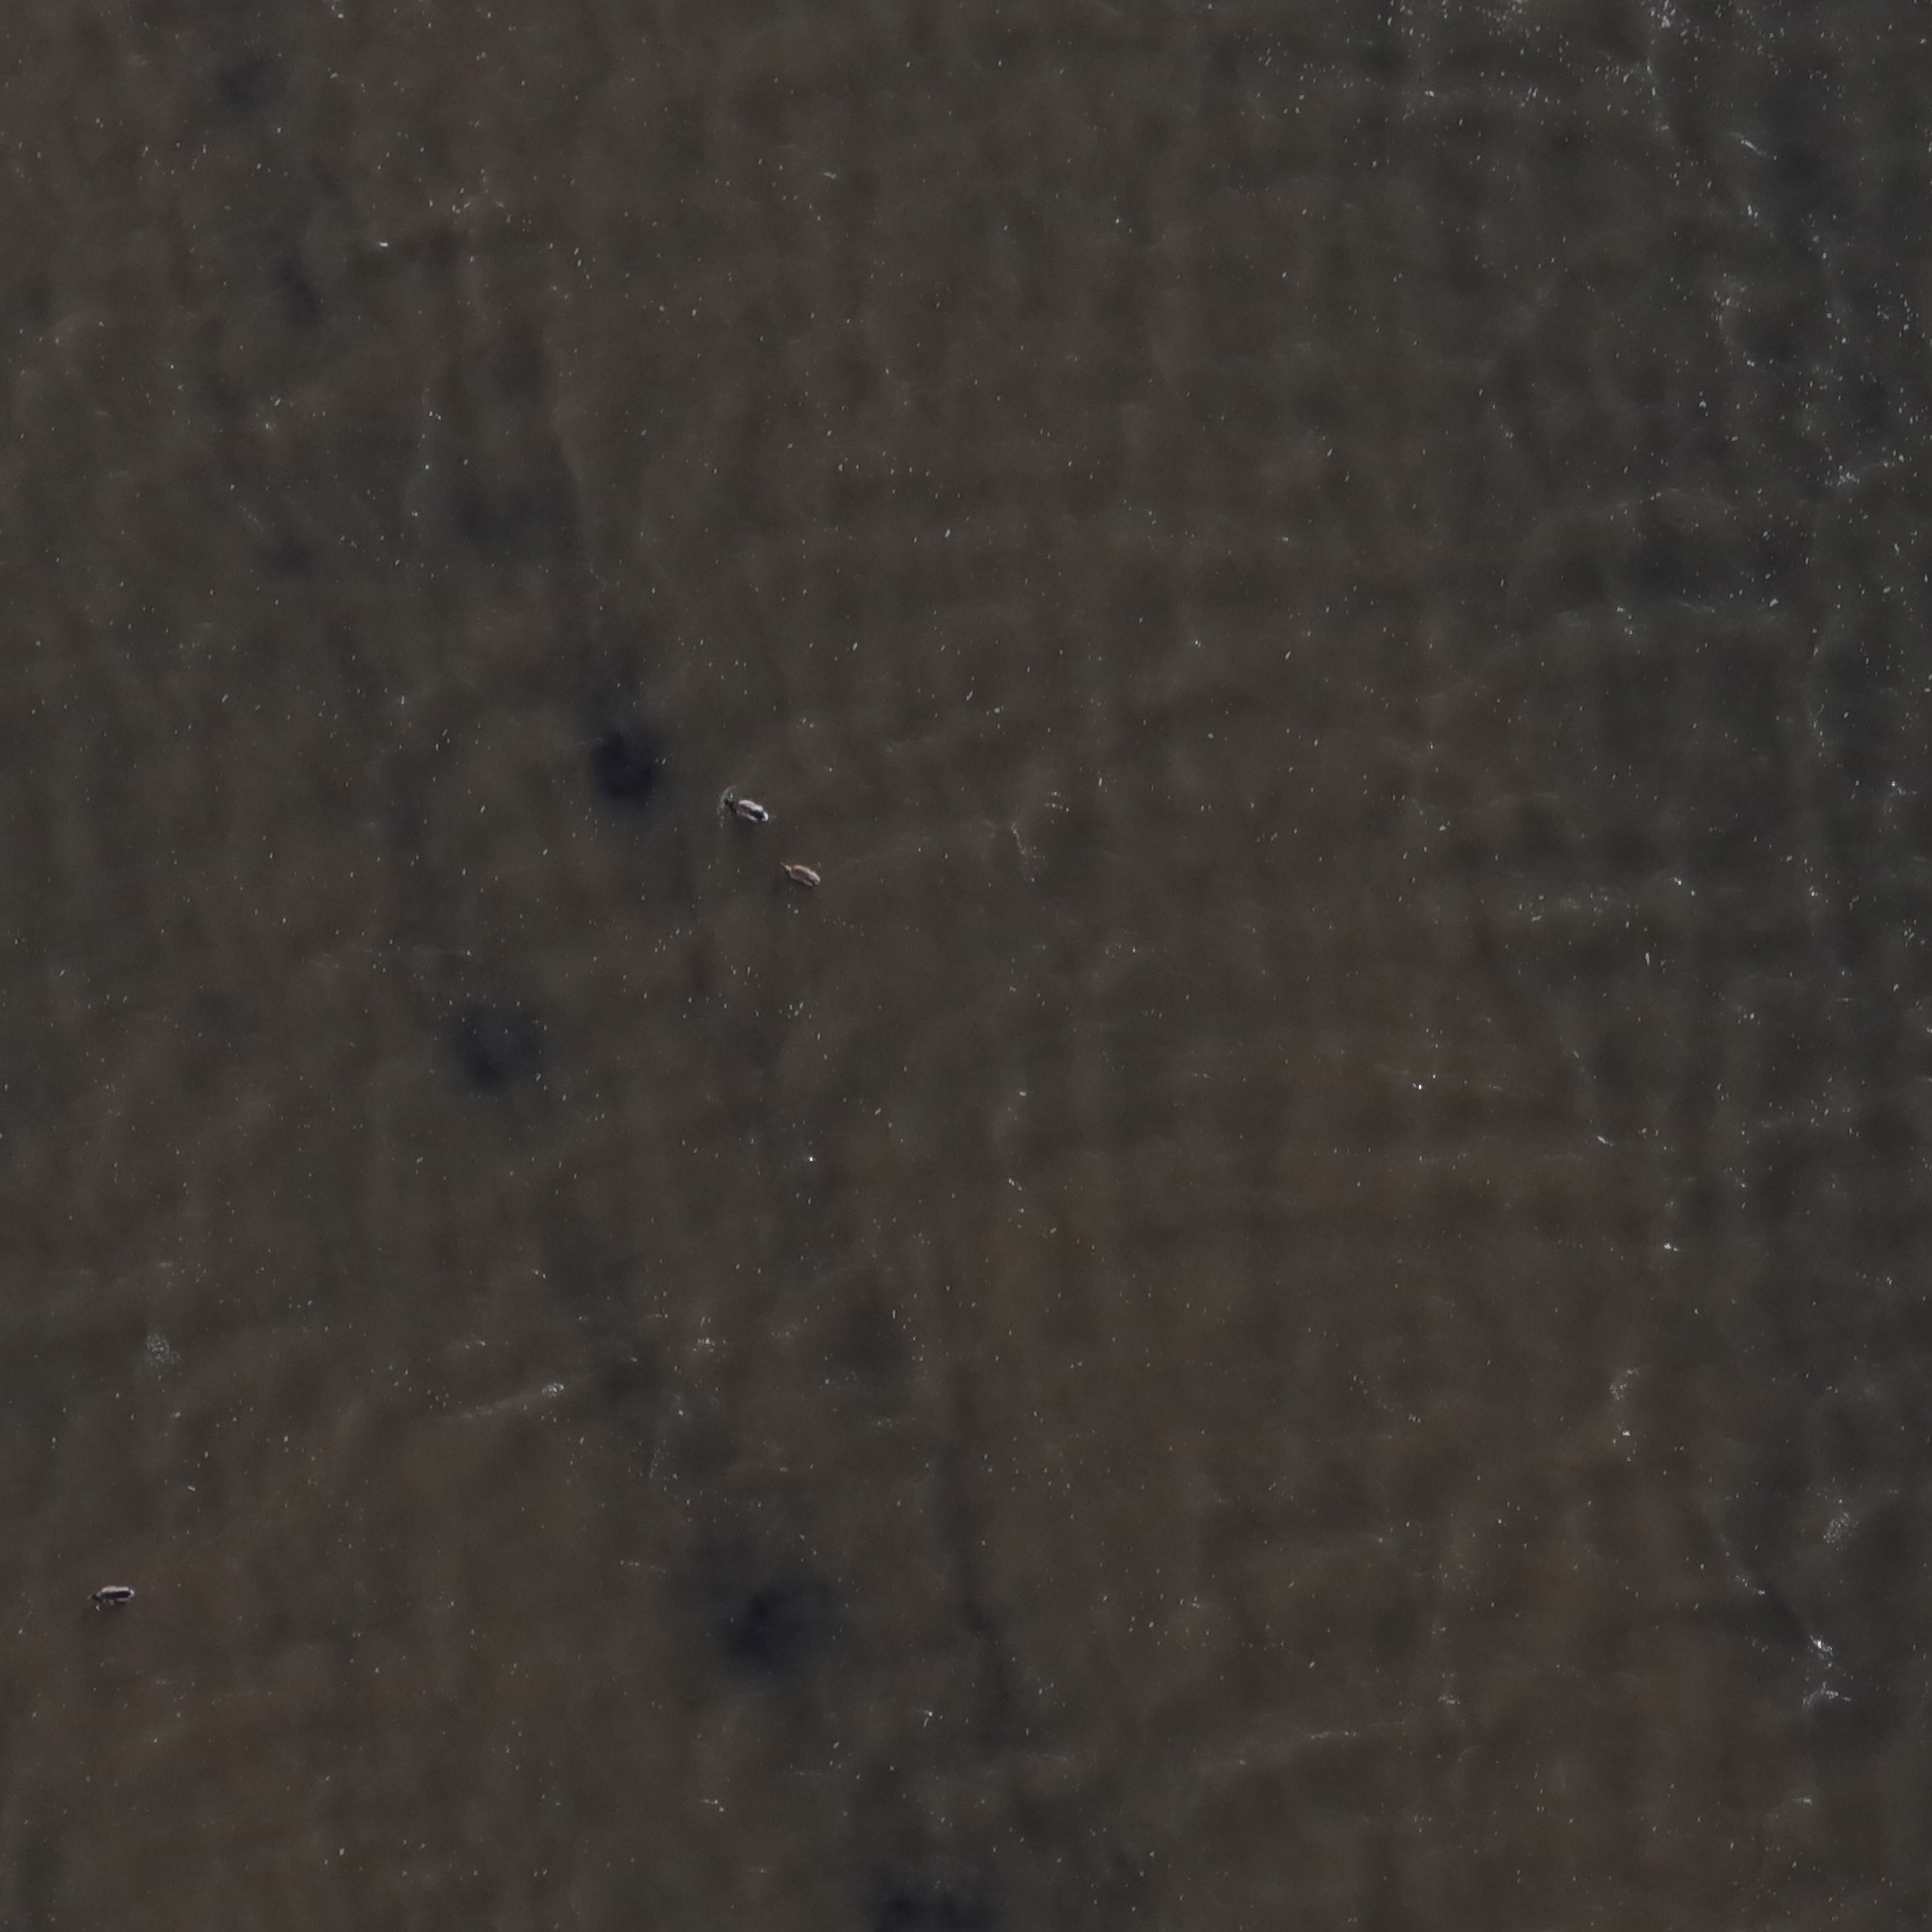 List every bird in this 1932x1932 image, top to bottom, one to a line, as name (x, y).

other bird (751, 809)
other bird (803, 870)
other bird (112, 1595)